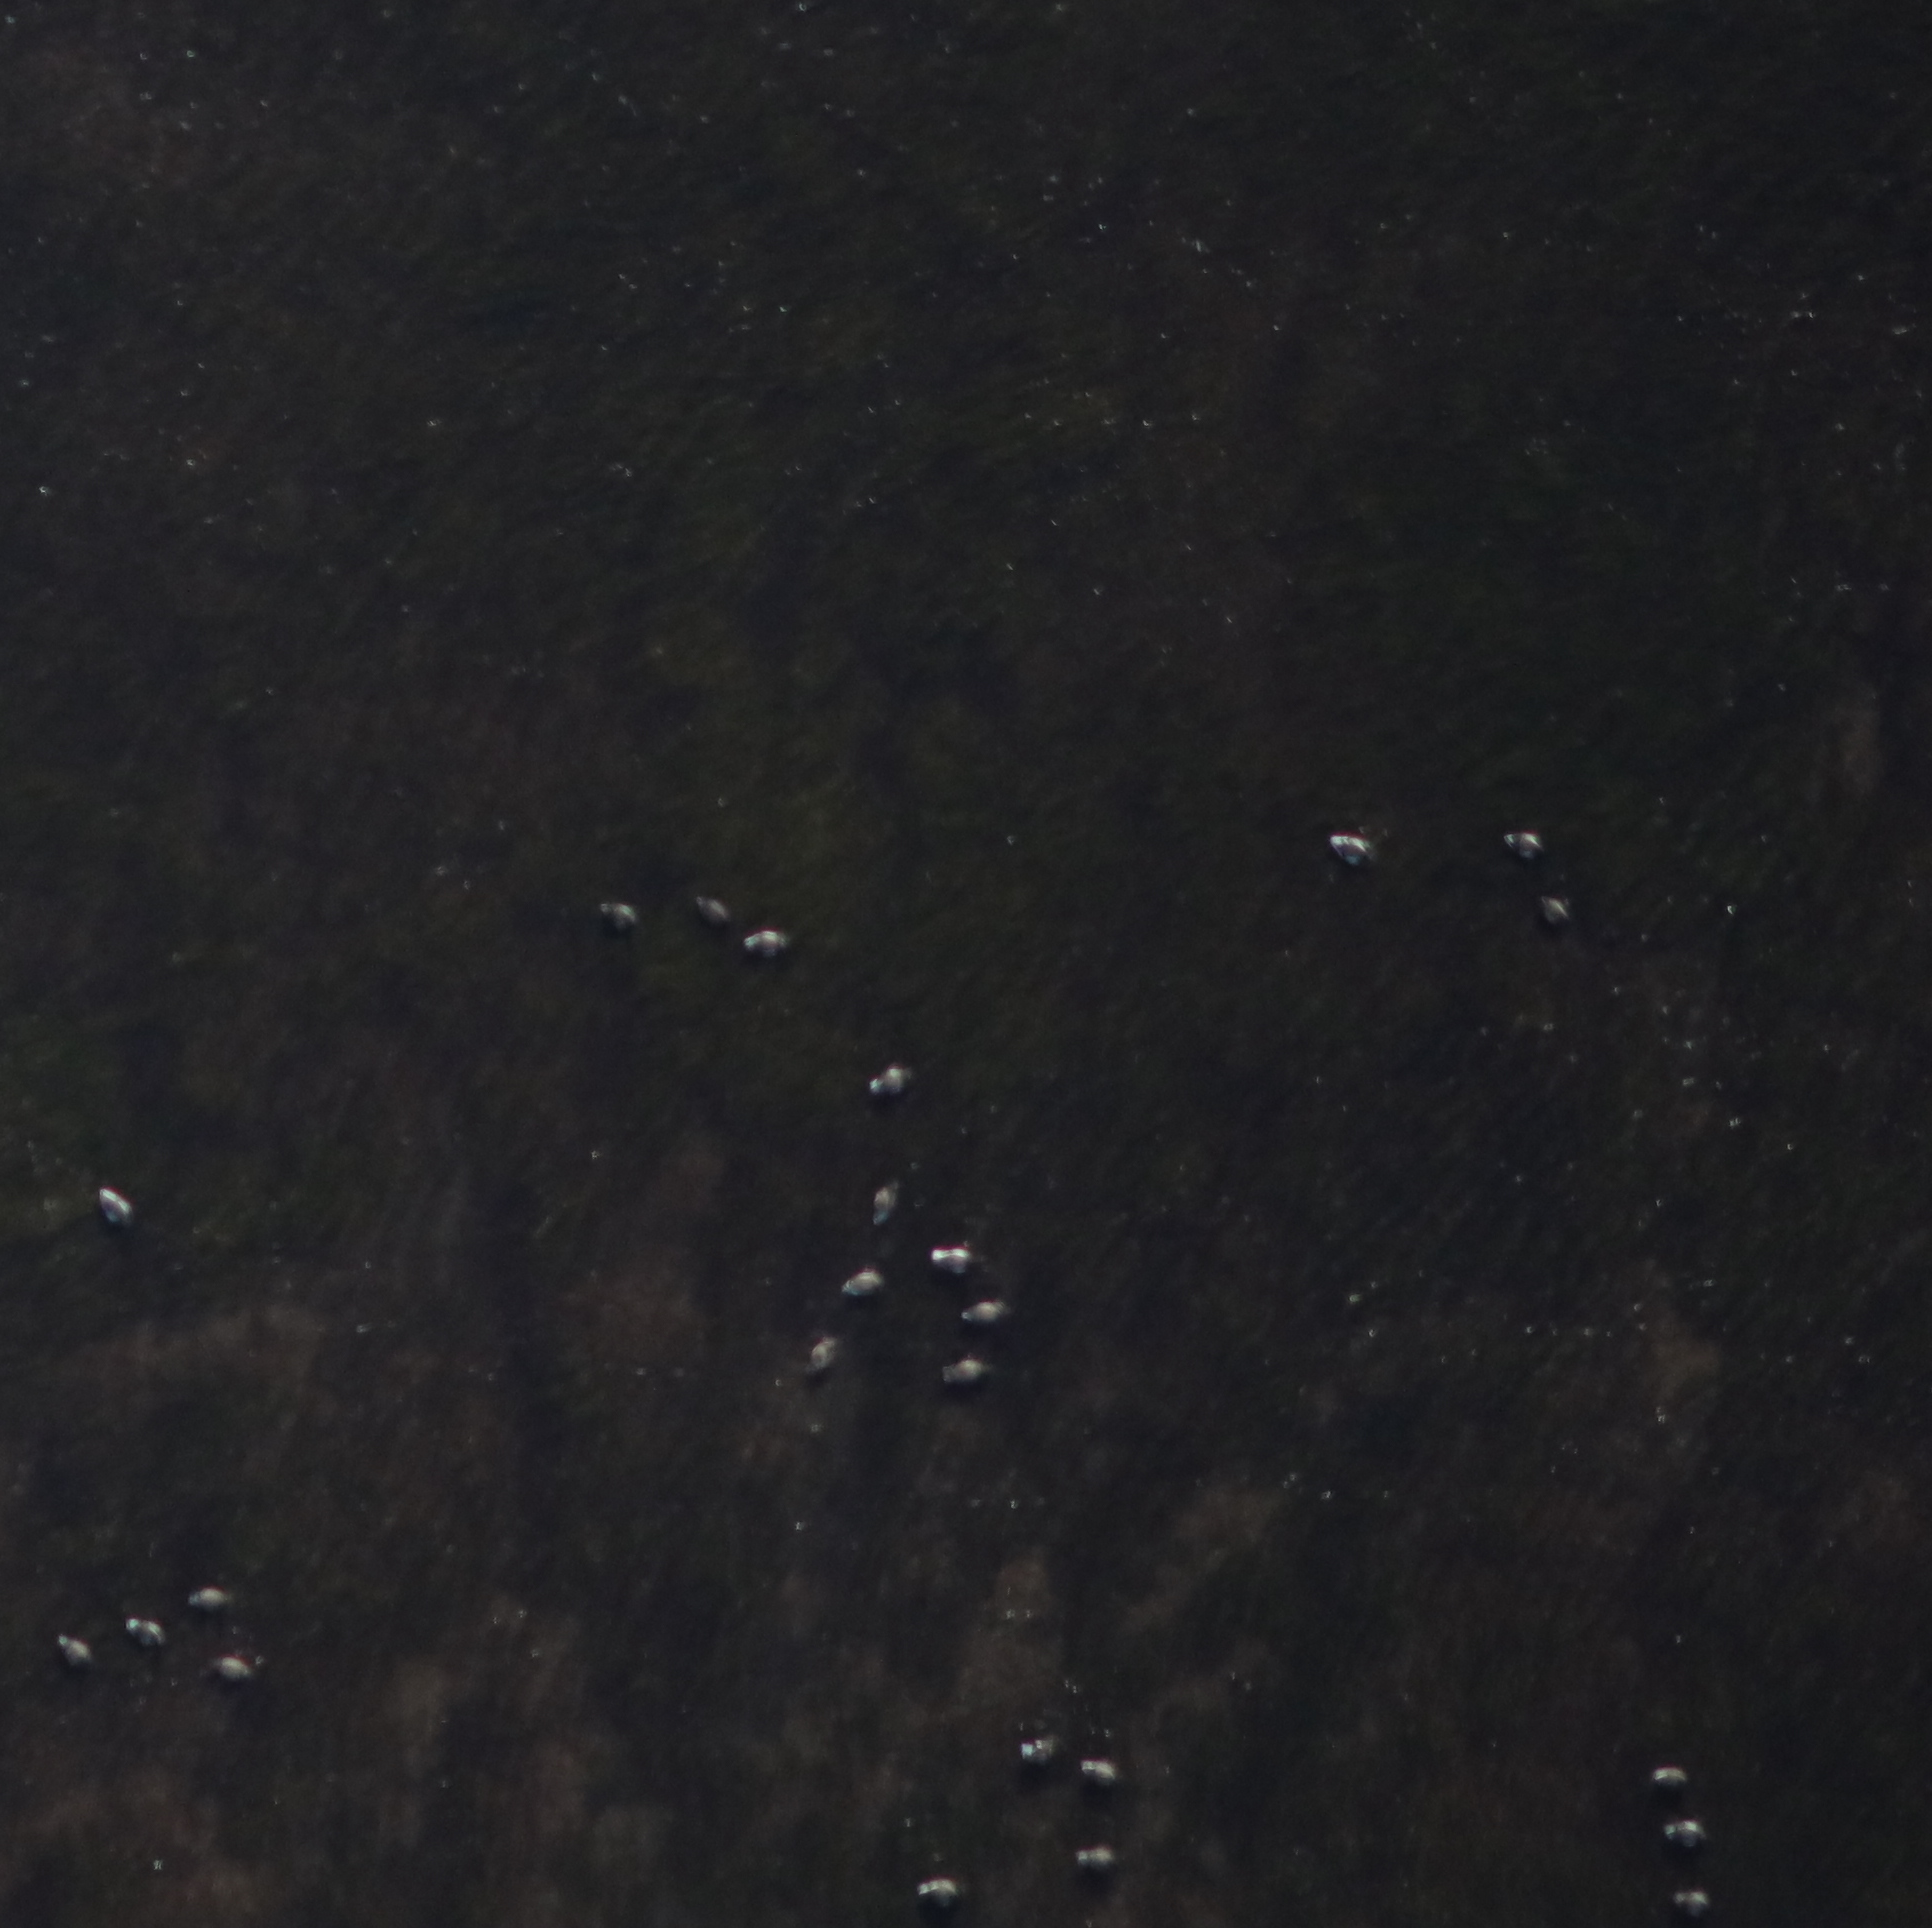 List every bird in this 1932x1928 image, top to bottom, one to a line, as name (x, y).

brant (1525, 847)
brant (1354, 851)
brant (723, 906)
brant (611, 909)
brant (1554, 911)
brant (765, 943)
brant (888, 1083)
brant (114, 1208)
emperor goose (878, 1209)
emperor goose (957, 1266)
emperor goose (871, 1280)
emperor goose (984, 1307)
emperor goose (823, 1355)
emperor goose (967, 1369)
emperor goose (218, 1594)
emperor goose (145, 1631)
emperor goose (76, 1647)
emperor goose (233, 1666)
emperor goose (1046, 1753)
emperor goose (1100, 1768)
brant (1673, 1776)
brant (1694, 1828)
emperor goose (1095, 1854)
emperor goose (934, 1890)
brant (1693, 1906)